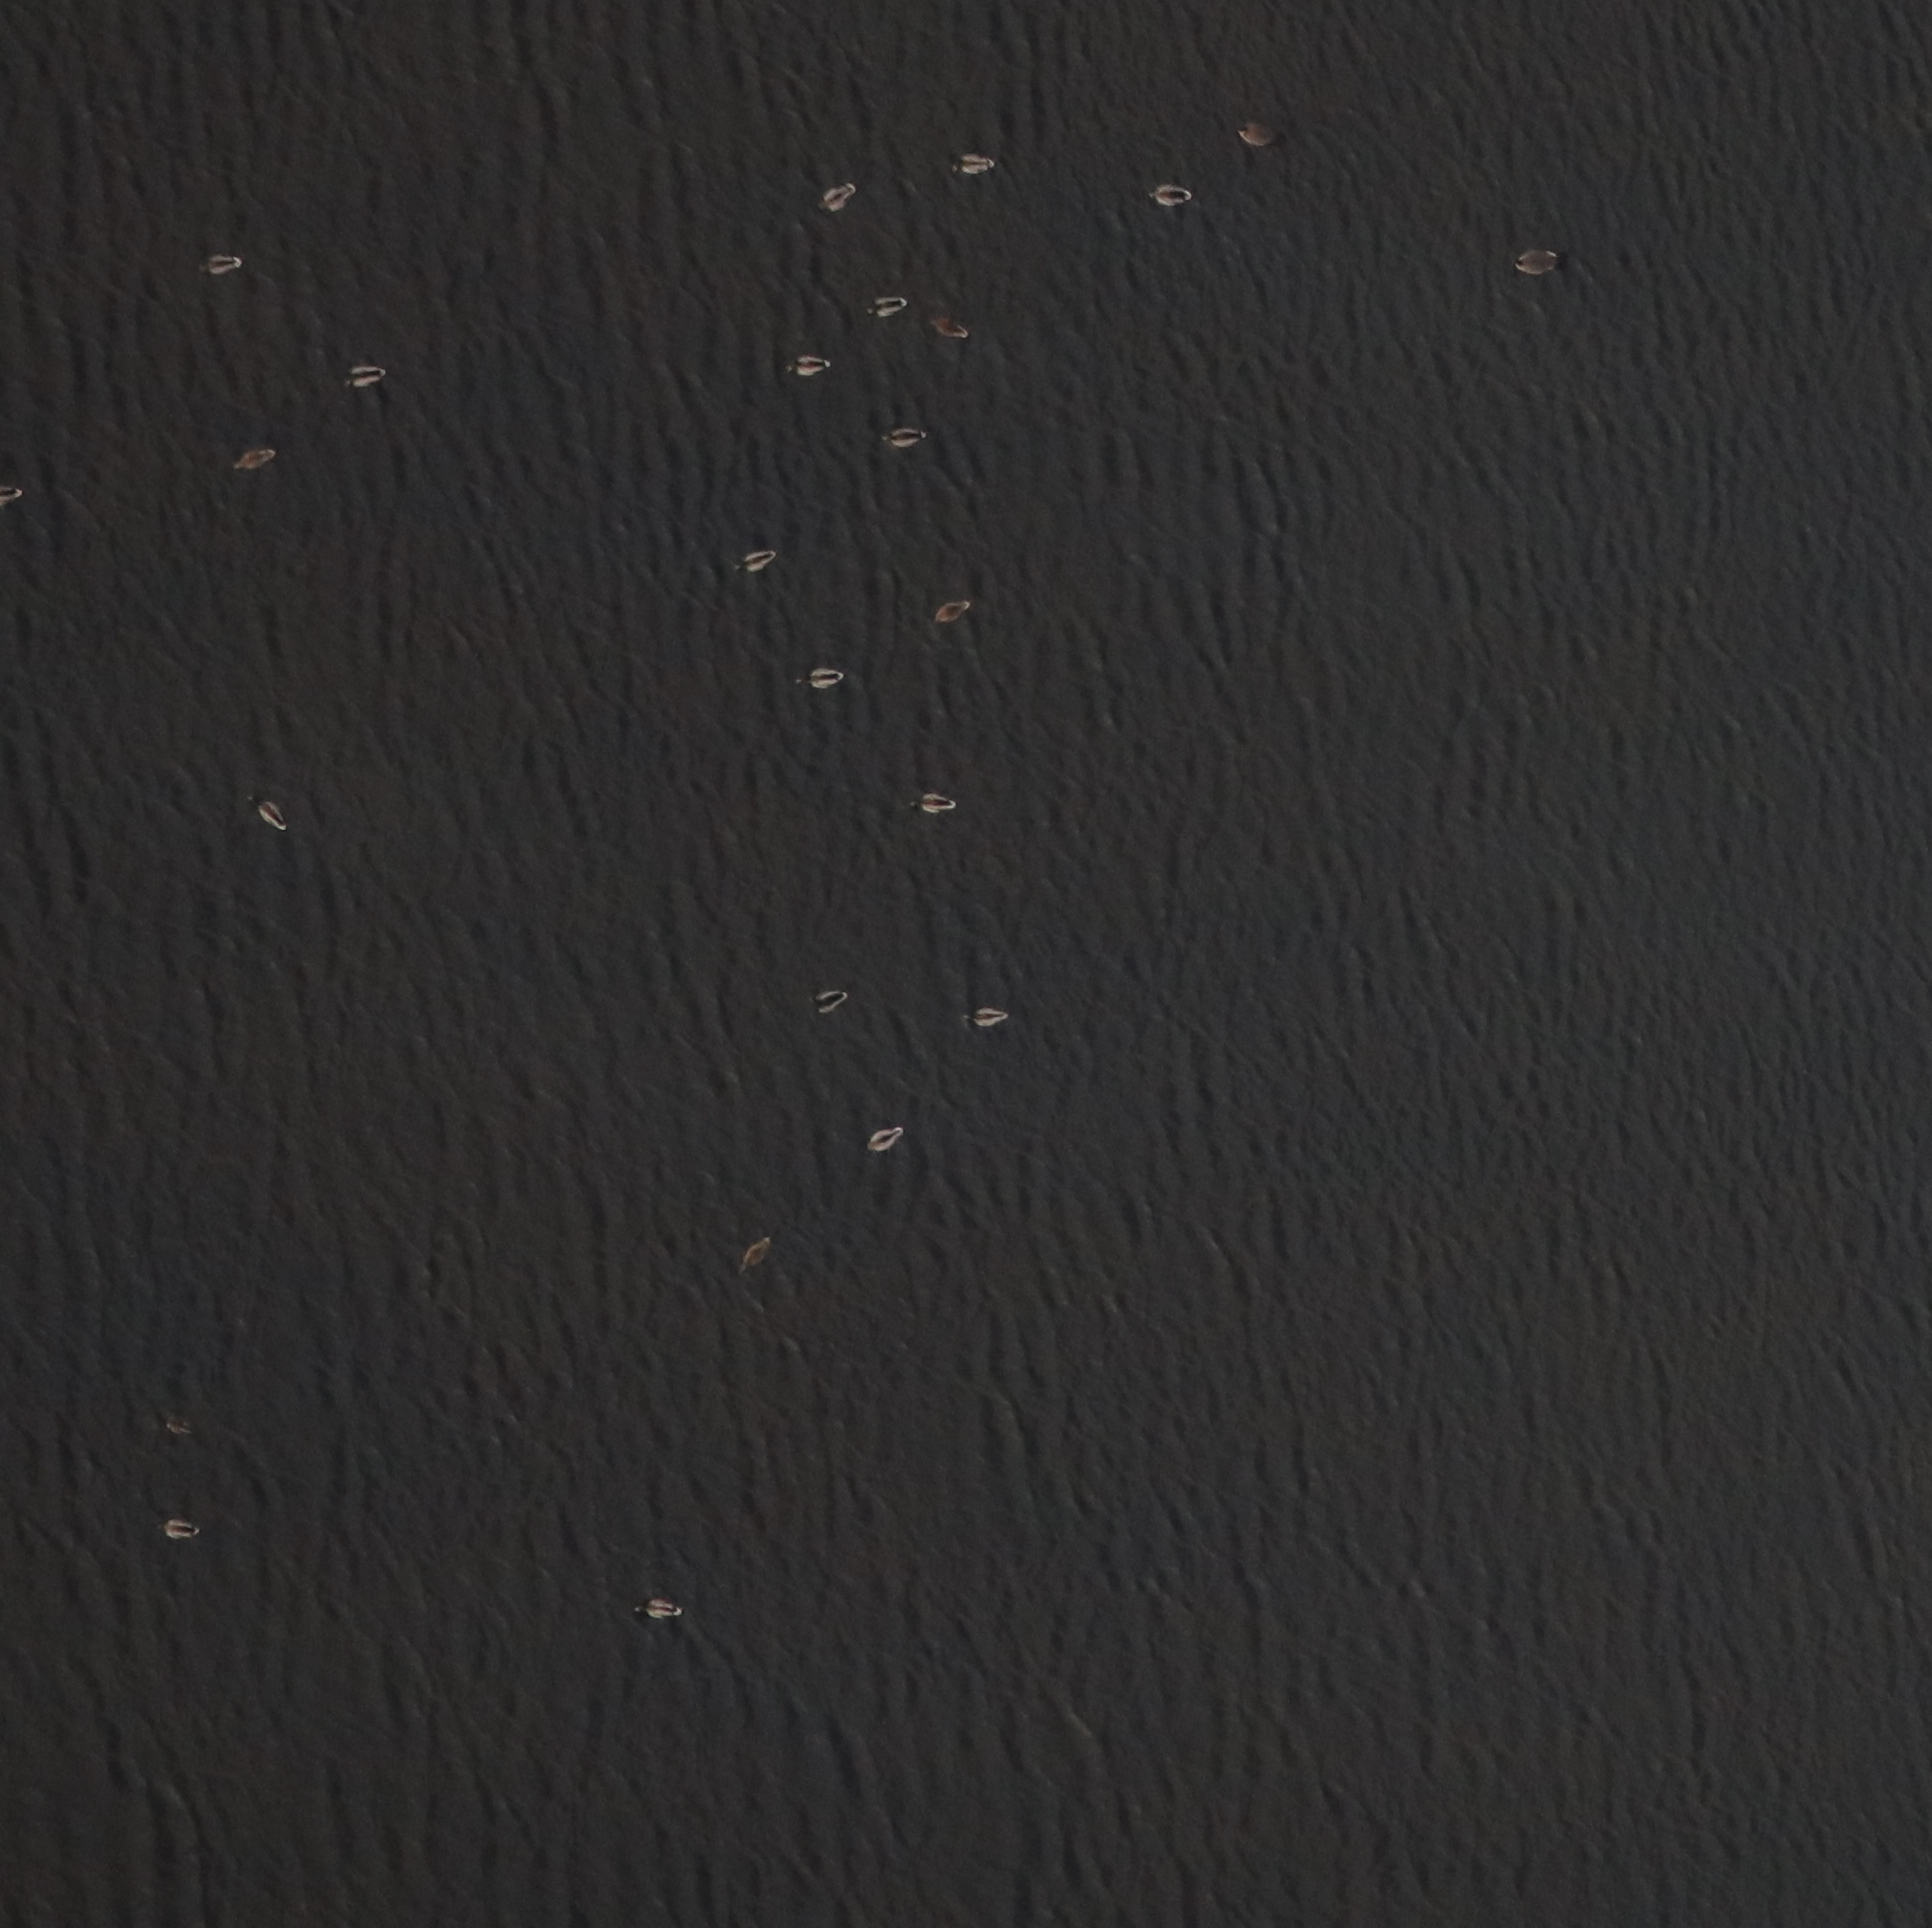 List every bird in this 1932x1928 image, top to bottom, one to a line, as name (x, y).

Canada goose (1258, 132)
other bird (970, 160)
other bird (836, 192)
other bird (1170, 194)
Canada goose (1541, 261)
other bird (221, 265)
other bird (886, 303)
other bird (950, 325)
other bird (802, 363)
other bird (365, 376)
other bird (902, 434)
other bird (251, 457)
other bird (6, 493)
other bird (755, 559)
other bird (950, 614)
other bird (821, 677)
other bird (934, 803)
other bird (273, 813)
other bird (831, 1000)
other bird (984, 1013)
other bird (881, 1141)
other bird (756, 1254)
other bird (178, 1422)
other bird (174, 1528)
other bird (662, 1607)